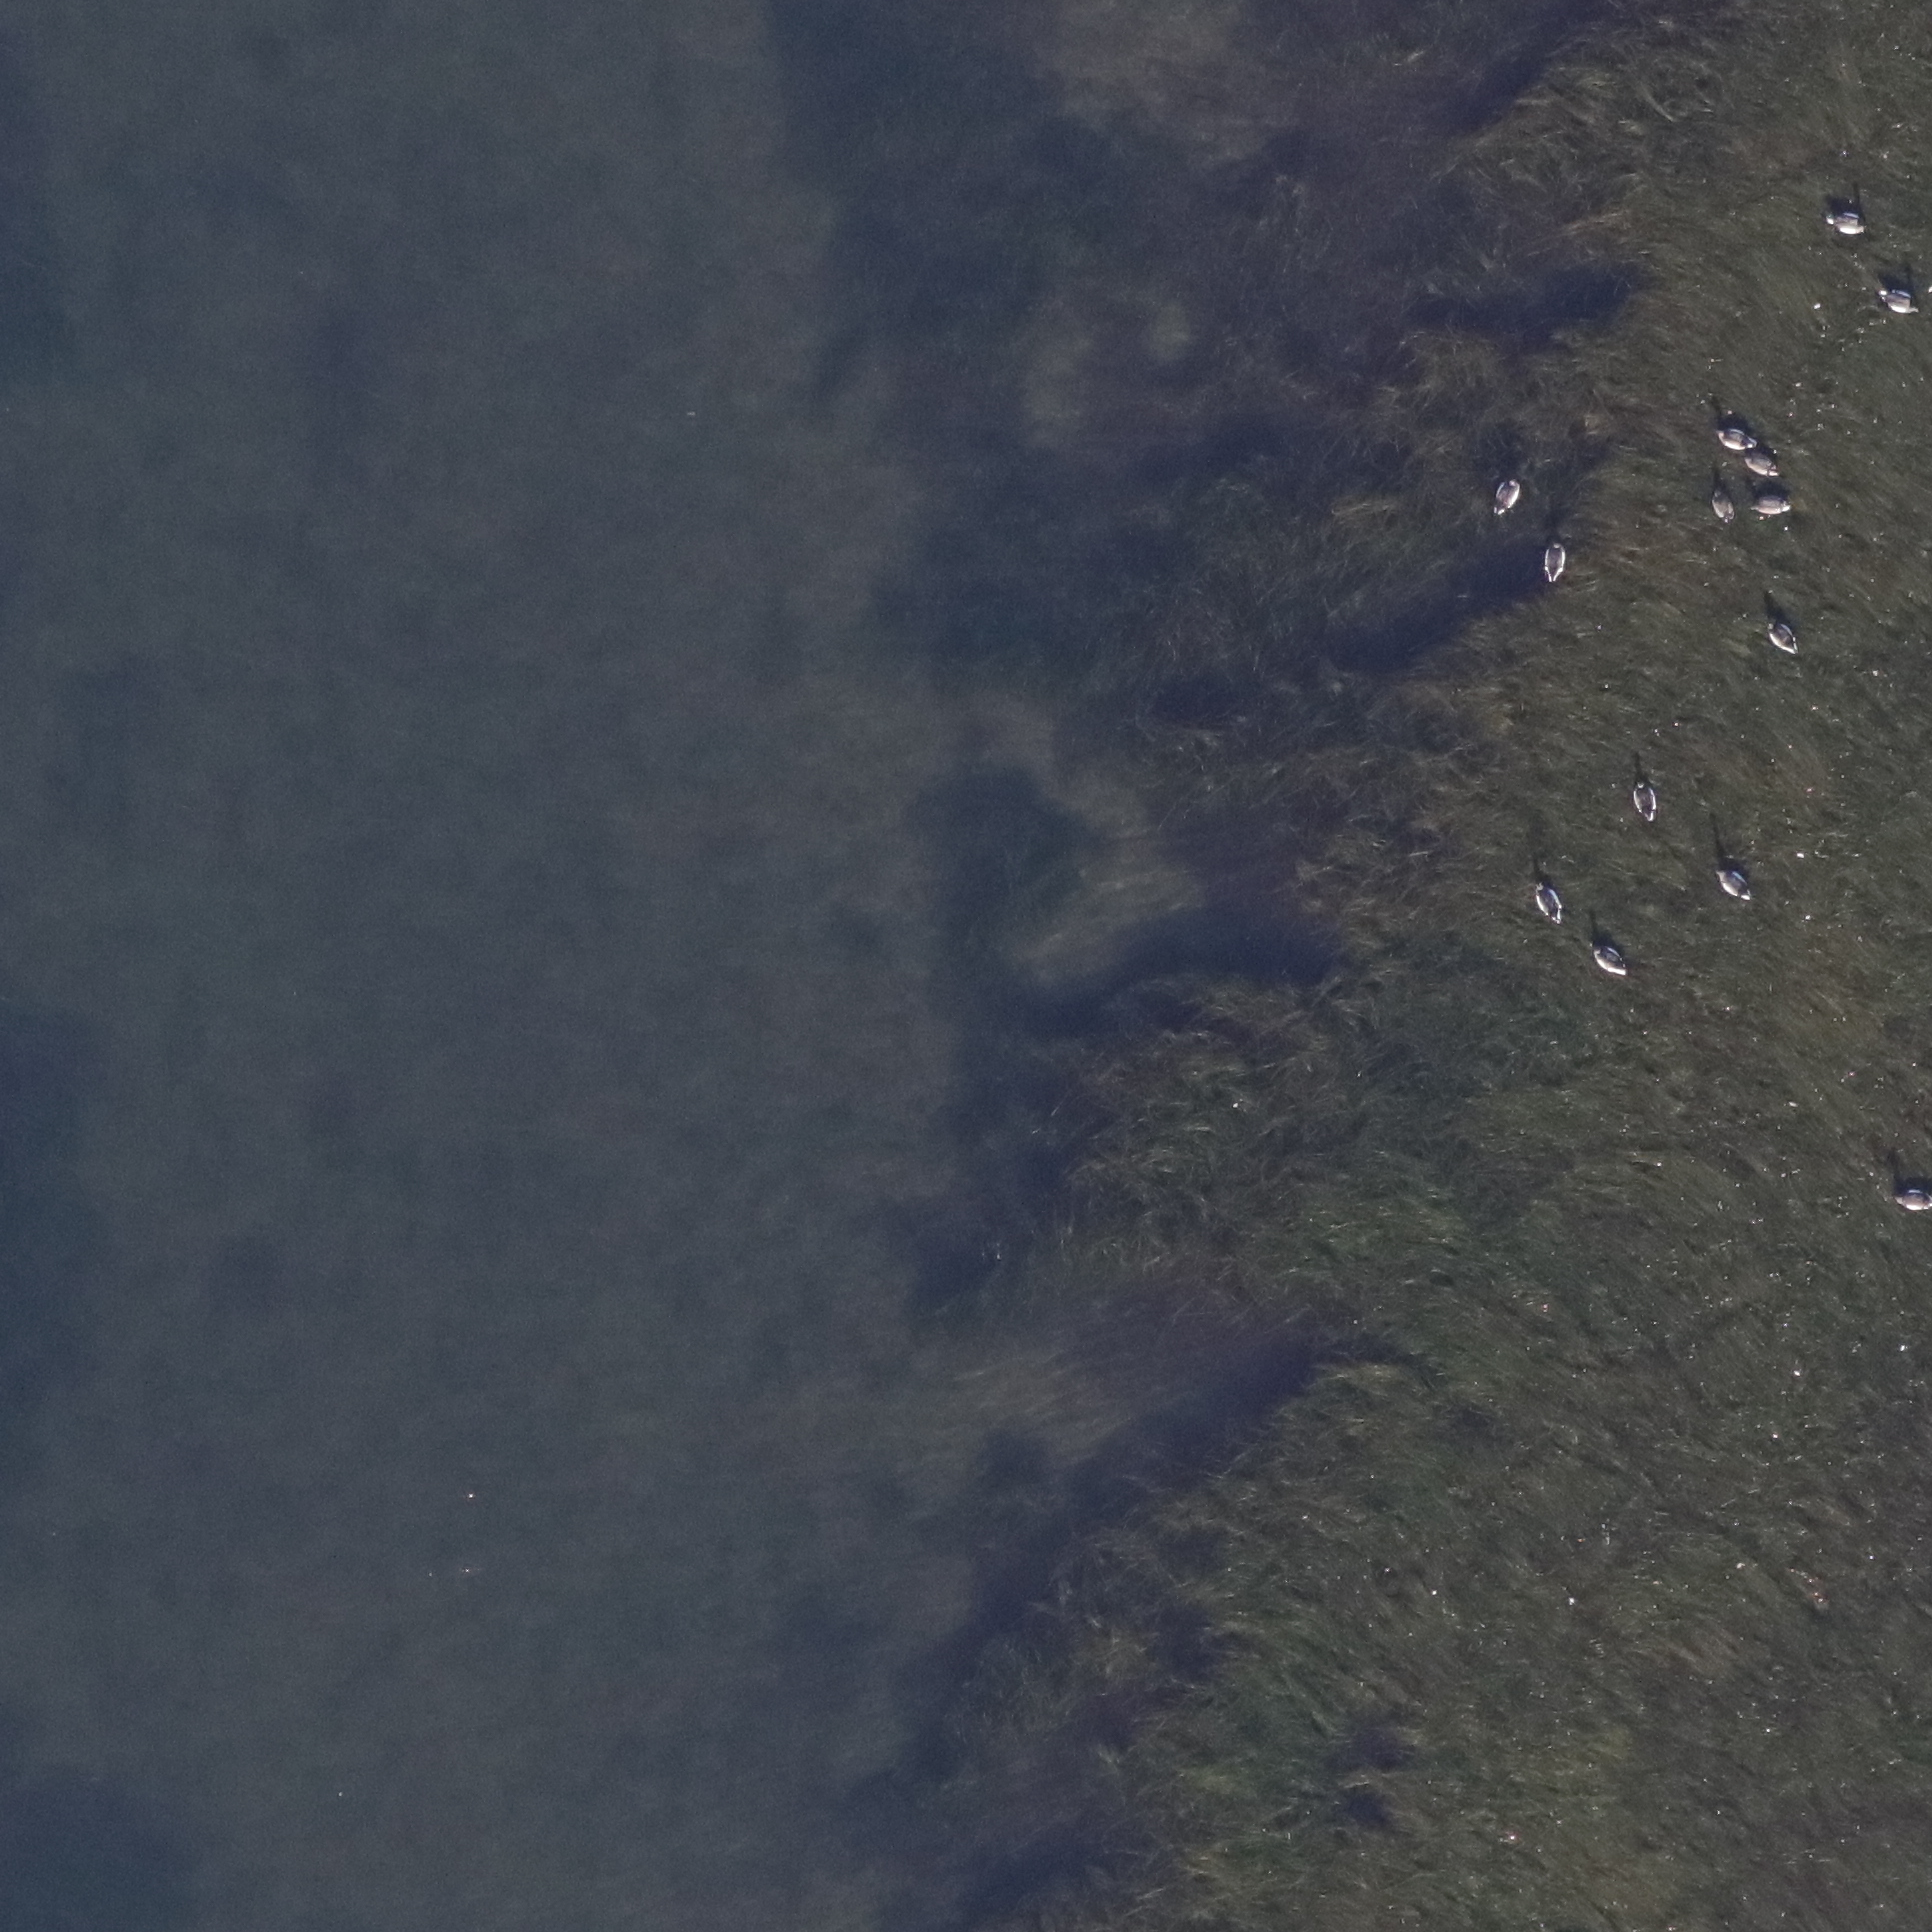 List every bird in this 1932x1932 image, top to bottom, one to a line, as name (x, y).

brant (1847, 223)
brant (1899, 300)
brant (1734, 438)
brant (1761, 464)
brant (1507, 496)
brant (1720, 507)
brant (1769, 507)
brant (1555, 561)
brant (1782, 637)
brant (1644, 800)
brant (1734, 881)
brant (1548, 902)
brant (1609, 962)
brant (1915, 1199)